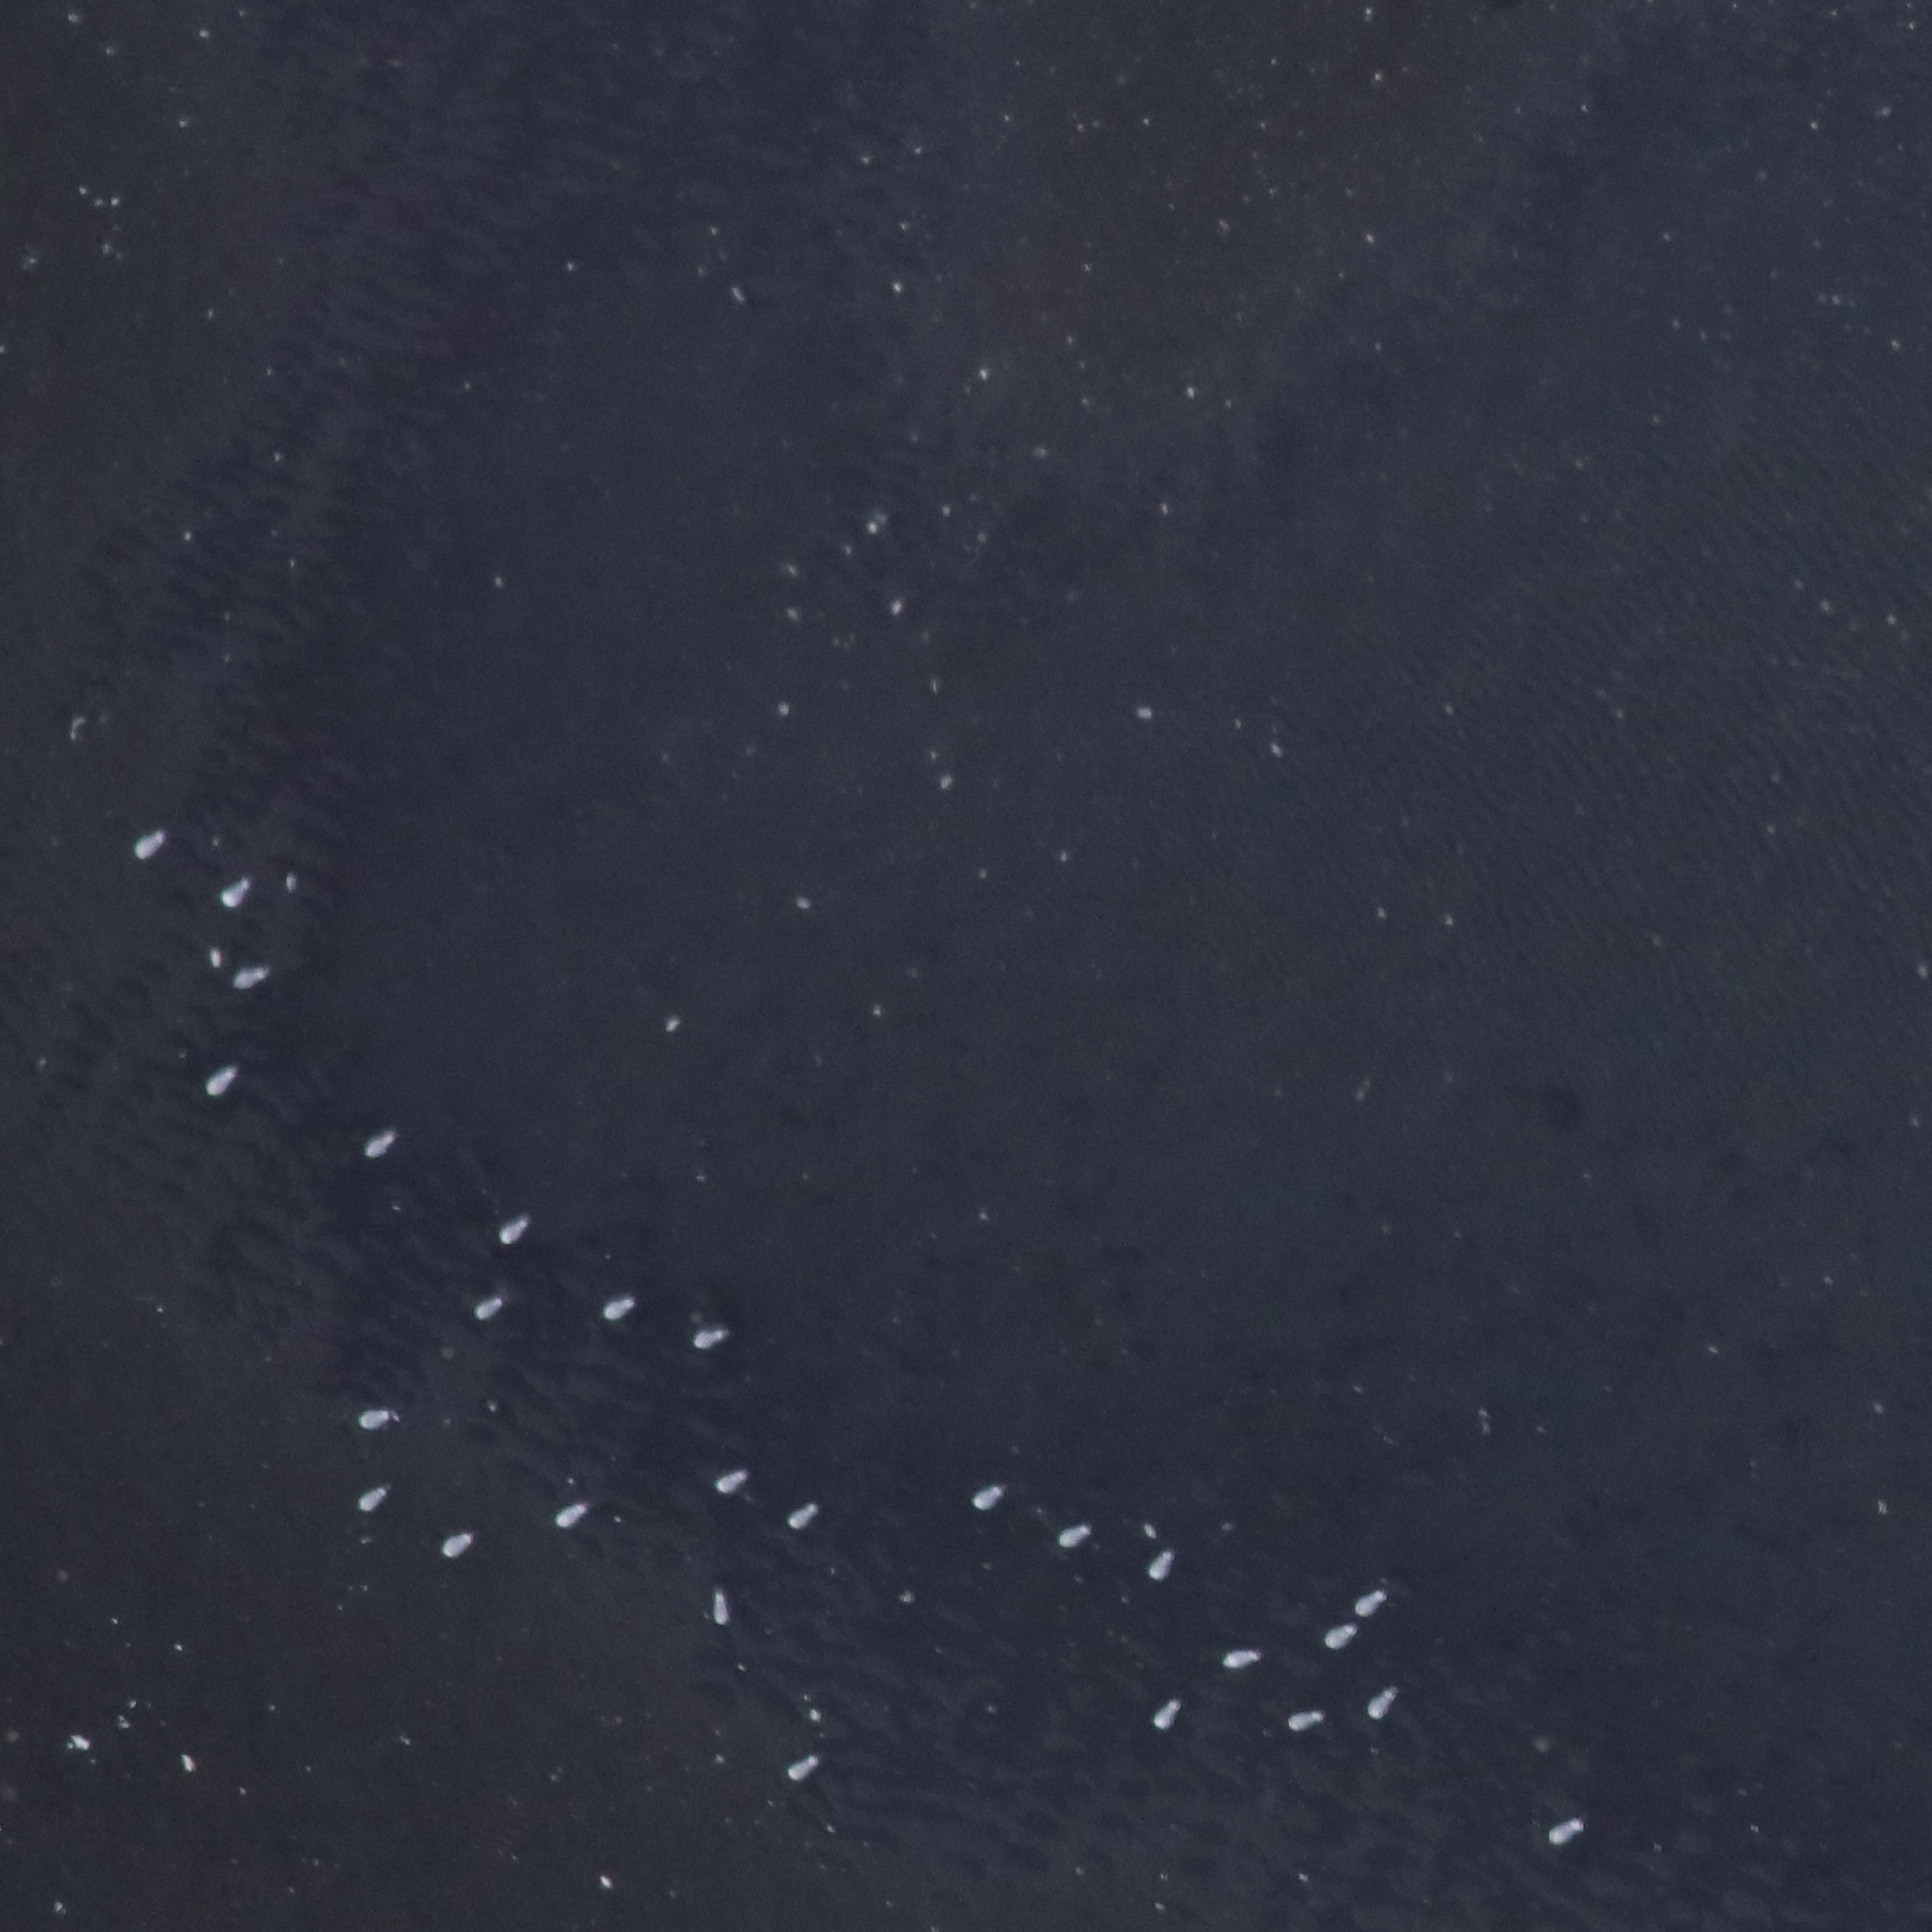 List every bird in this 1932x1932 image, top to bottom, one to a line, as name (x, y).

gull (148, 846)
gull (234, 898)
gull (245, 983)
gull (221, 1083)
gull (377, 1148)
gull (510, 1235)
gull (615, 1305)
gull (488, 1308)
gull (707, 1338)
gull (373, 1417)
gull (732, 1481)
gull (979, 1495)
gull (373, 1499)
gull (572, 1515)
gull (801, 1521)
gull (1074, 1535)
gull (449, 1544)
gull (1157, 1572)
gull (1367, 1609)
gull (721, 1610)
gull (1337, 1633)
gull (1236, 1663)
gull (1383, 1704)
gull (1163, 1721)
gull (1304, 1721)
gull (800, 1765)
gull (1563, 1835)